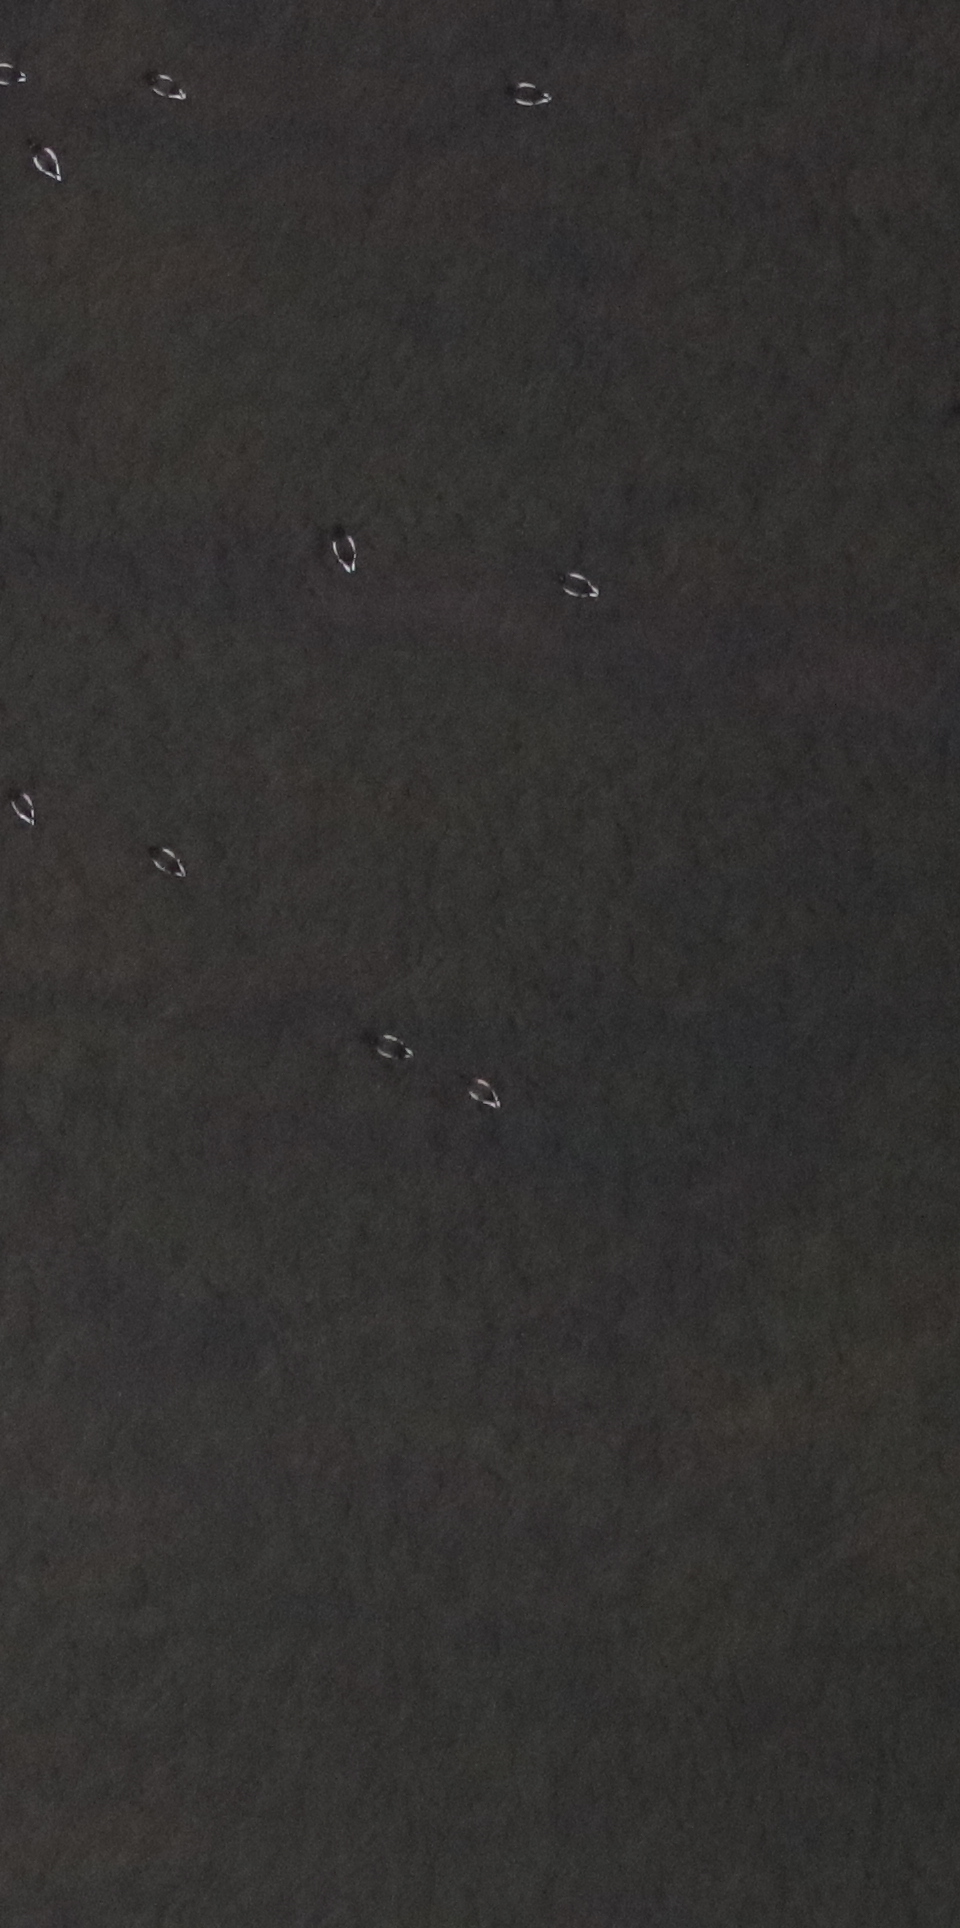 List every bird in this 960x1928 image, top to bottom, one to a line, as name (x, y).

brant (6, 74)
brant (165, 85)
brant (528, 93)
brant (47, 160)
brant (345, 550)
brant (578, 584)
brant (23, 807)
brant (167, 862)
brant (391, 1047)
brant (482, 1091)